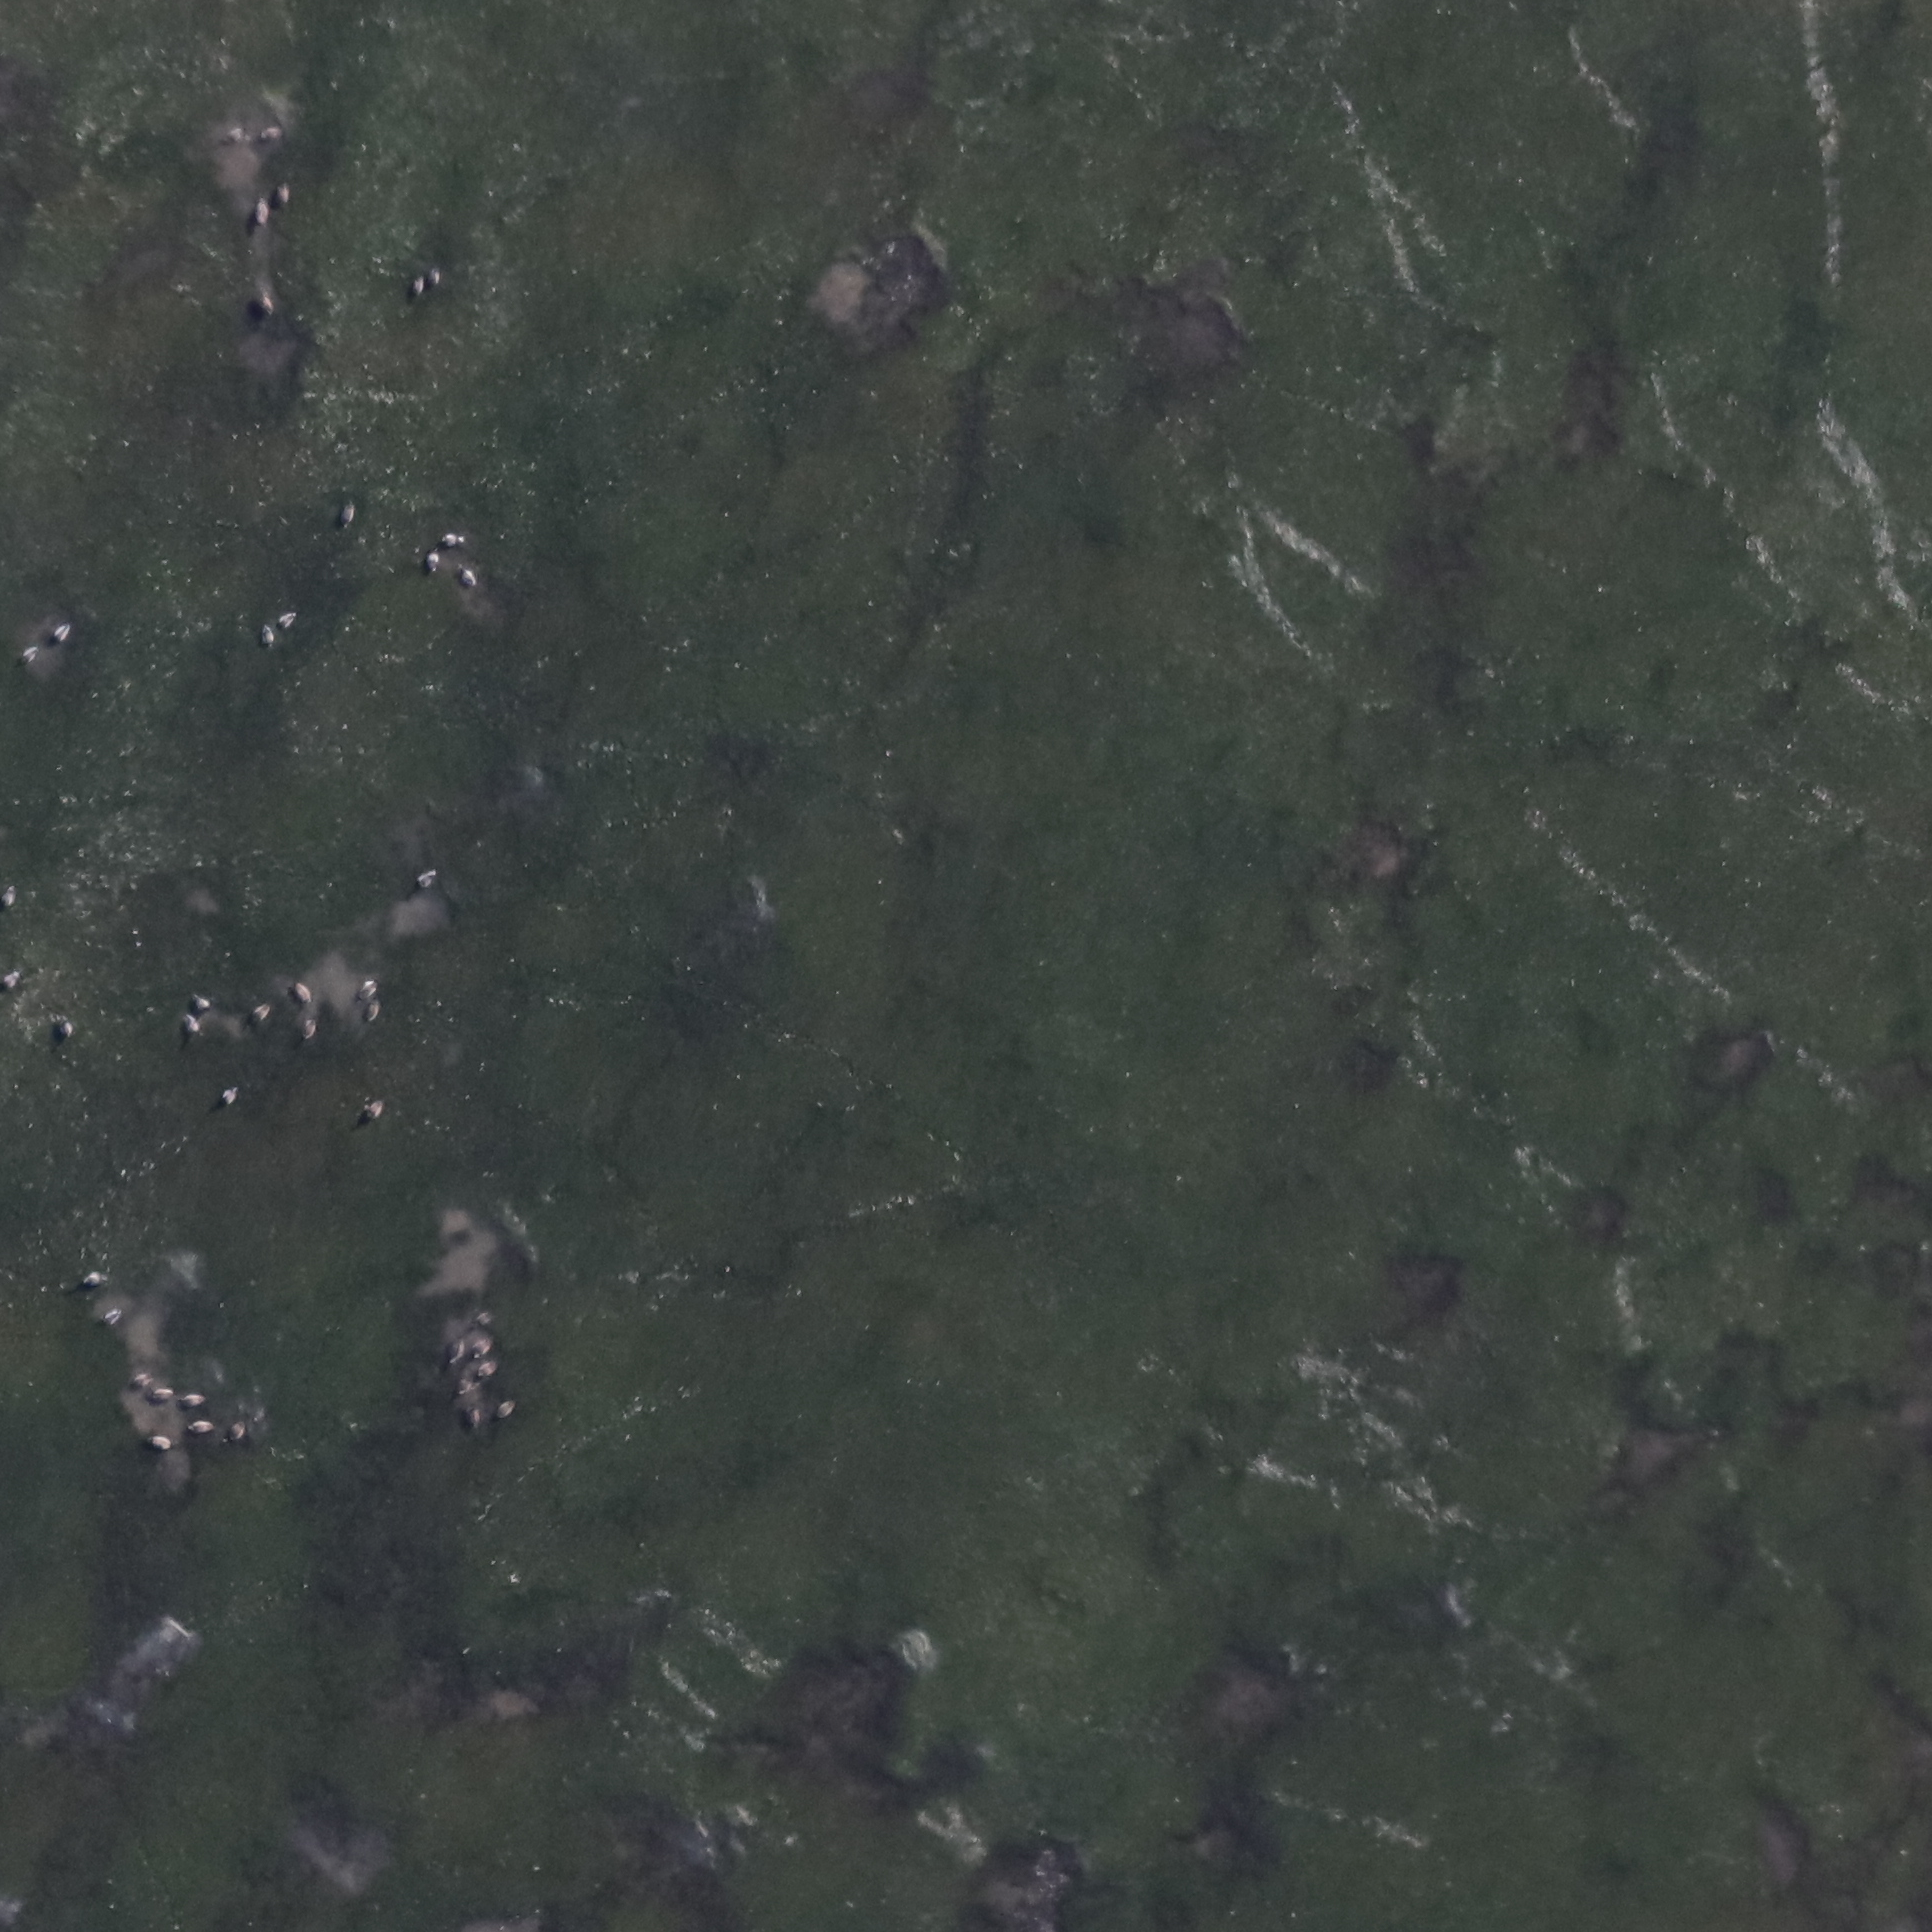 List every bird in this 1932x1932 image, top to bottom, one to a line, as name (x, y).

Canada goose (271, 134)
Canada goose (233, 135)
Canada goose (282, 194)
Canada goose (259, 212)
brant (434, 277)
Canada goose (418, 284)
Canada goose (266, 303)
brant (348, 515)
brant (453, 540)
brant (433, 560)
brant (468, 576)
brant (286, 621)
brant (62, 633)
brant (267, 637)
brant (29, 655)
brant (424, 877)
brant (9, 896)
brant (12, 979)
Canada goose (369, 990)
Canada goose (302, 992)
brant (202, 1003)
Canada goose (373, 1010)
Canada goose (261, 1012)
brant (193, 1023)
brant (63, 1028)
Canada goose (309, 1029)
Canada goose (229, 1097)
Canada goose (376, 1109)
brant (93, 1279)
brant (110, 1318)
Canada goose (484, 1318)
Canada goose (484, 1348)
Canada goose (457, 1350)
Canada goose (487, 1367)
Canada goose (143, 1379)
Canada goose (462, 1384)
Canada goose (164, 1393)
Canada goose (195, 1400)
Canada goose (505, 1409)
Canada goose (474, 1417)
Canada goose (202, 1427)
Canada goose (237, 1429)
Canada goose (161, 1442)